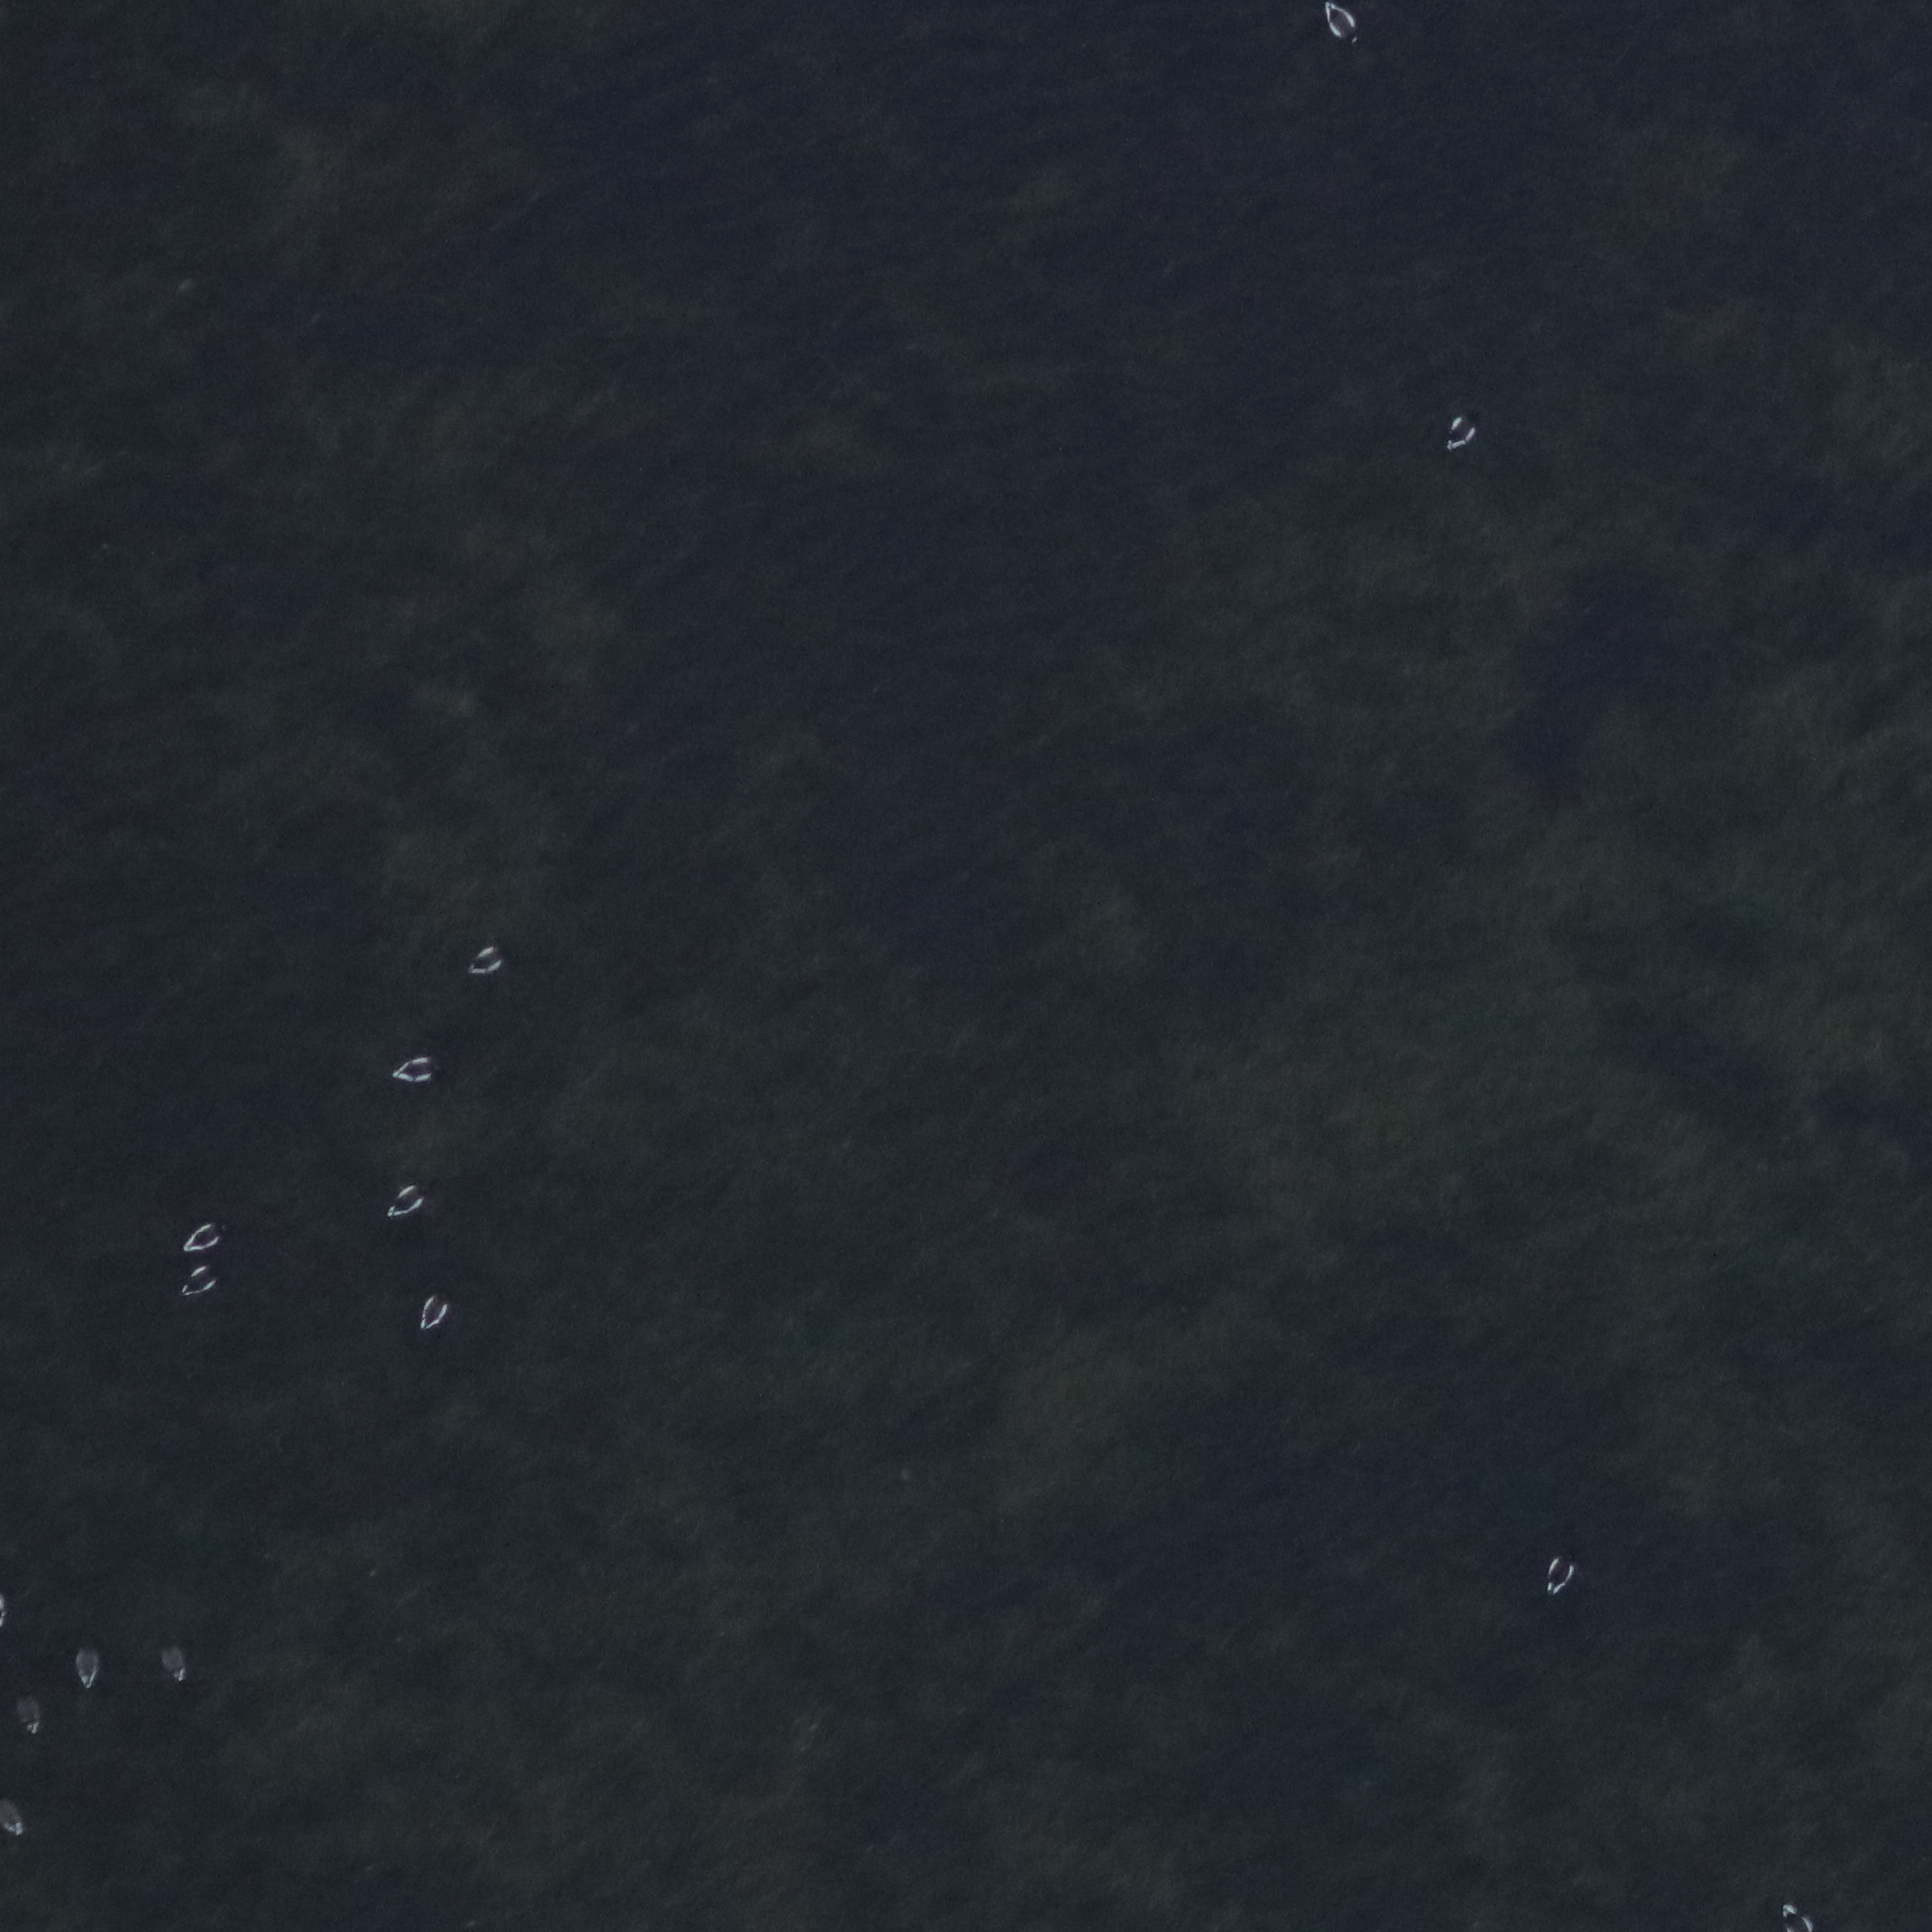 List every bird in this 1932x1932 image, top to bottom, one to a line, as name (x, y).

brant (1342, 23)
brant (1461, 432)
brant (487, 960)
brant (418, 1069)
brant (409, 1200)
brant (206, 1236)
brant (205, 1279)
brant (434, 1310)
brant (1560, 1573)
brant (175, 1662)
brant (89, 1664)
brant (31, 1715)
brant (7, 1816)
brant (1796, 1926)